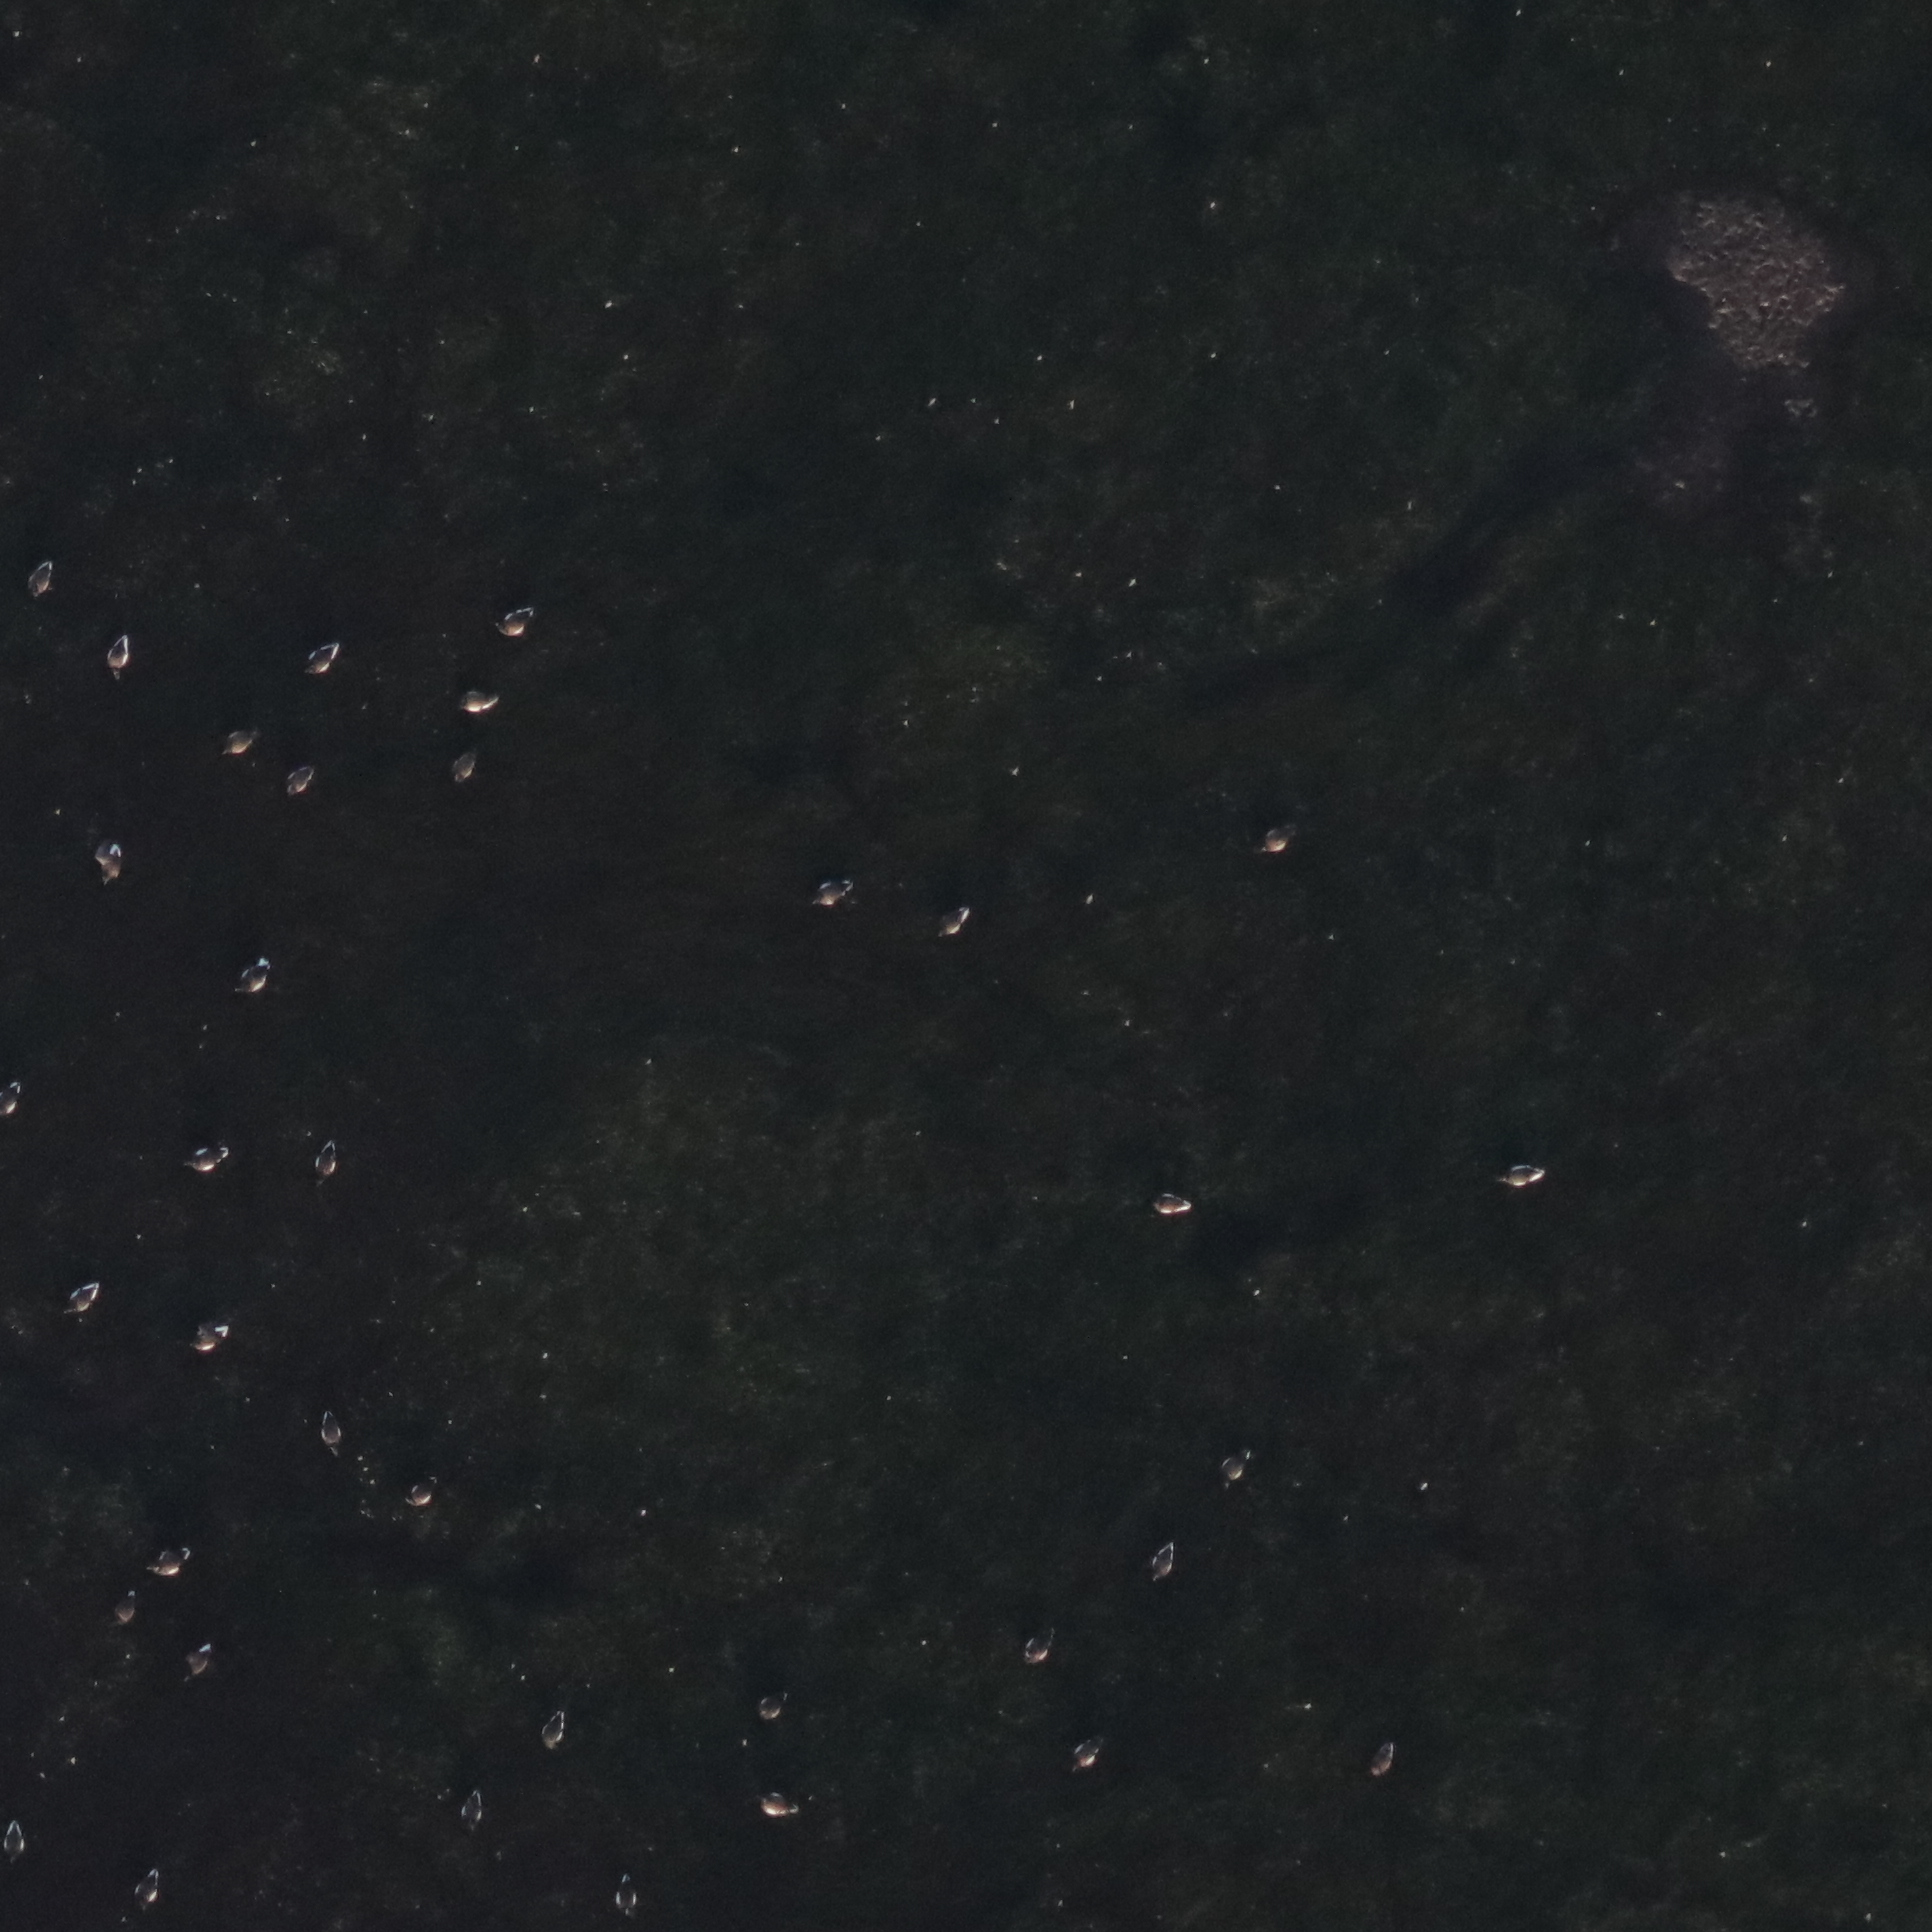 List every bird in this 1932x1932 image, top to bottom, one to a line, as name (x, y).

brant (40, 582)
brant (514, 623)
brant (117, 655)
brant (322, 659)
brant (477, 701)
brant (239, 741)
brant (465, 766)
brant (298, 779)
brant (1276, 838)
brant (109, 862)
brant (832, 892)
brant (951, 921)
brant (253, 977)
brant (7, 1100)
brant (207, 1157)
brant (326, 1164)
brant (1521, 1175)
brant (1171, 1204)
brant (80, 1301)
brant (208, 1338)
brant (332, 1430)
brant (1235, 1467)
brant (419, 1492)
brant (169, 1560)
brant (1162, 1563)
brant (124, 1611)
brant (1036, 1645)
brant (191, 1663)
brant (776, 1706)
brant (553, 1730)
brant (1085, 1753)
brant (1382, 1760)
brant (777, 1804)
brant (471, 1816)
brant (13, 1842)
brant (626, 1885)
brant (149, 1889)